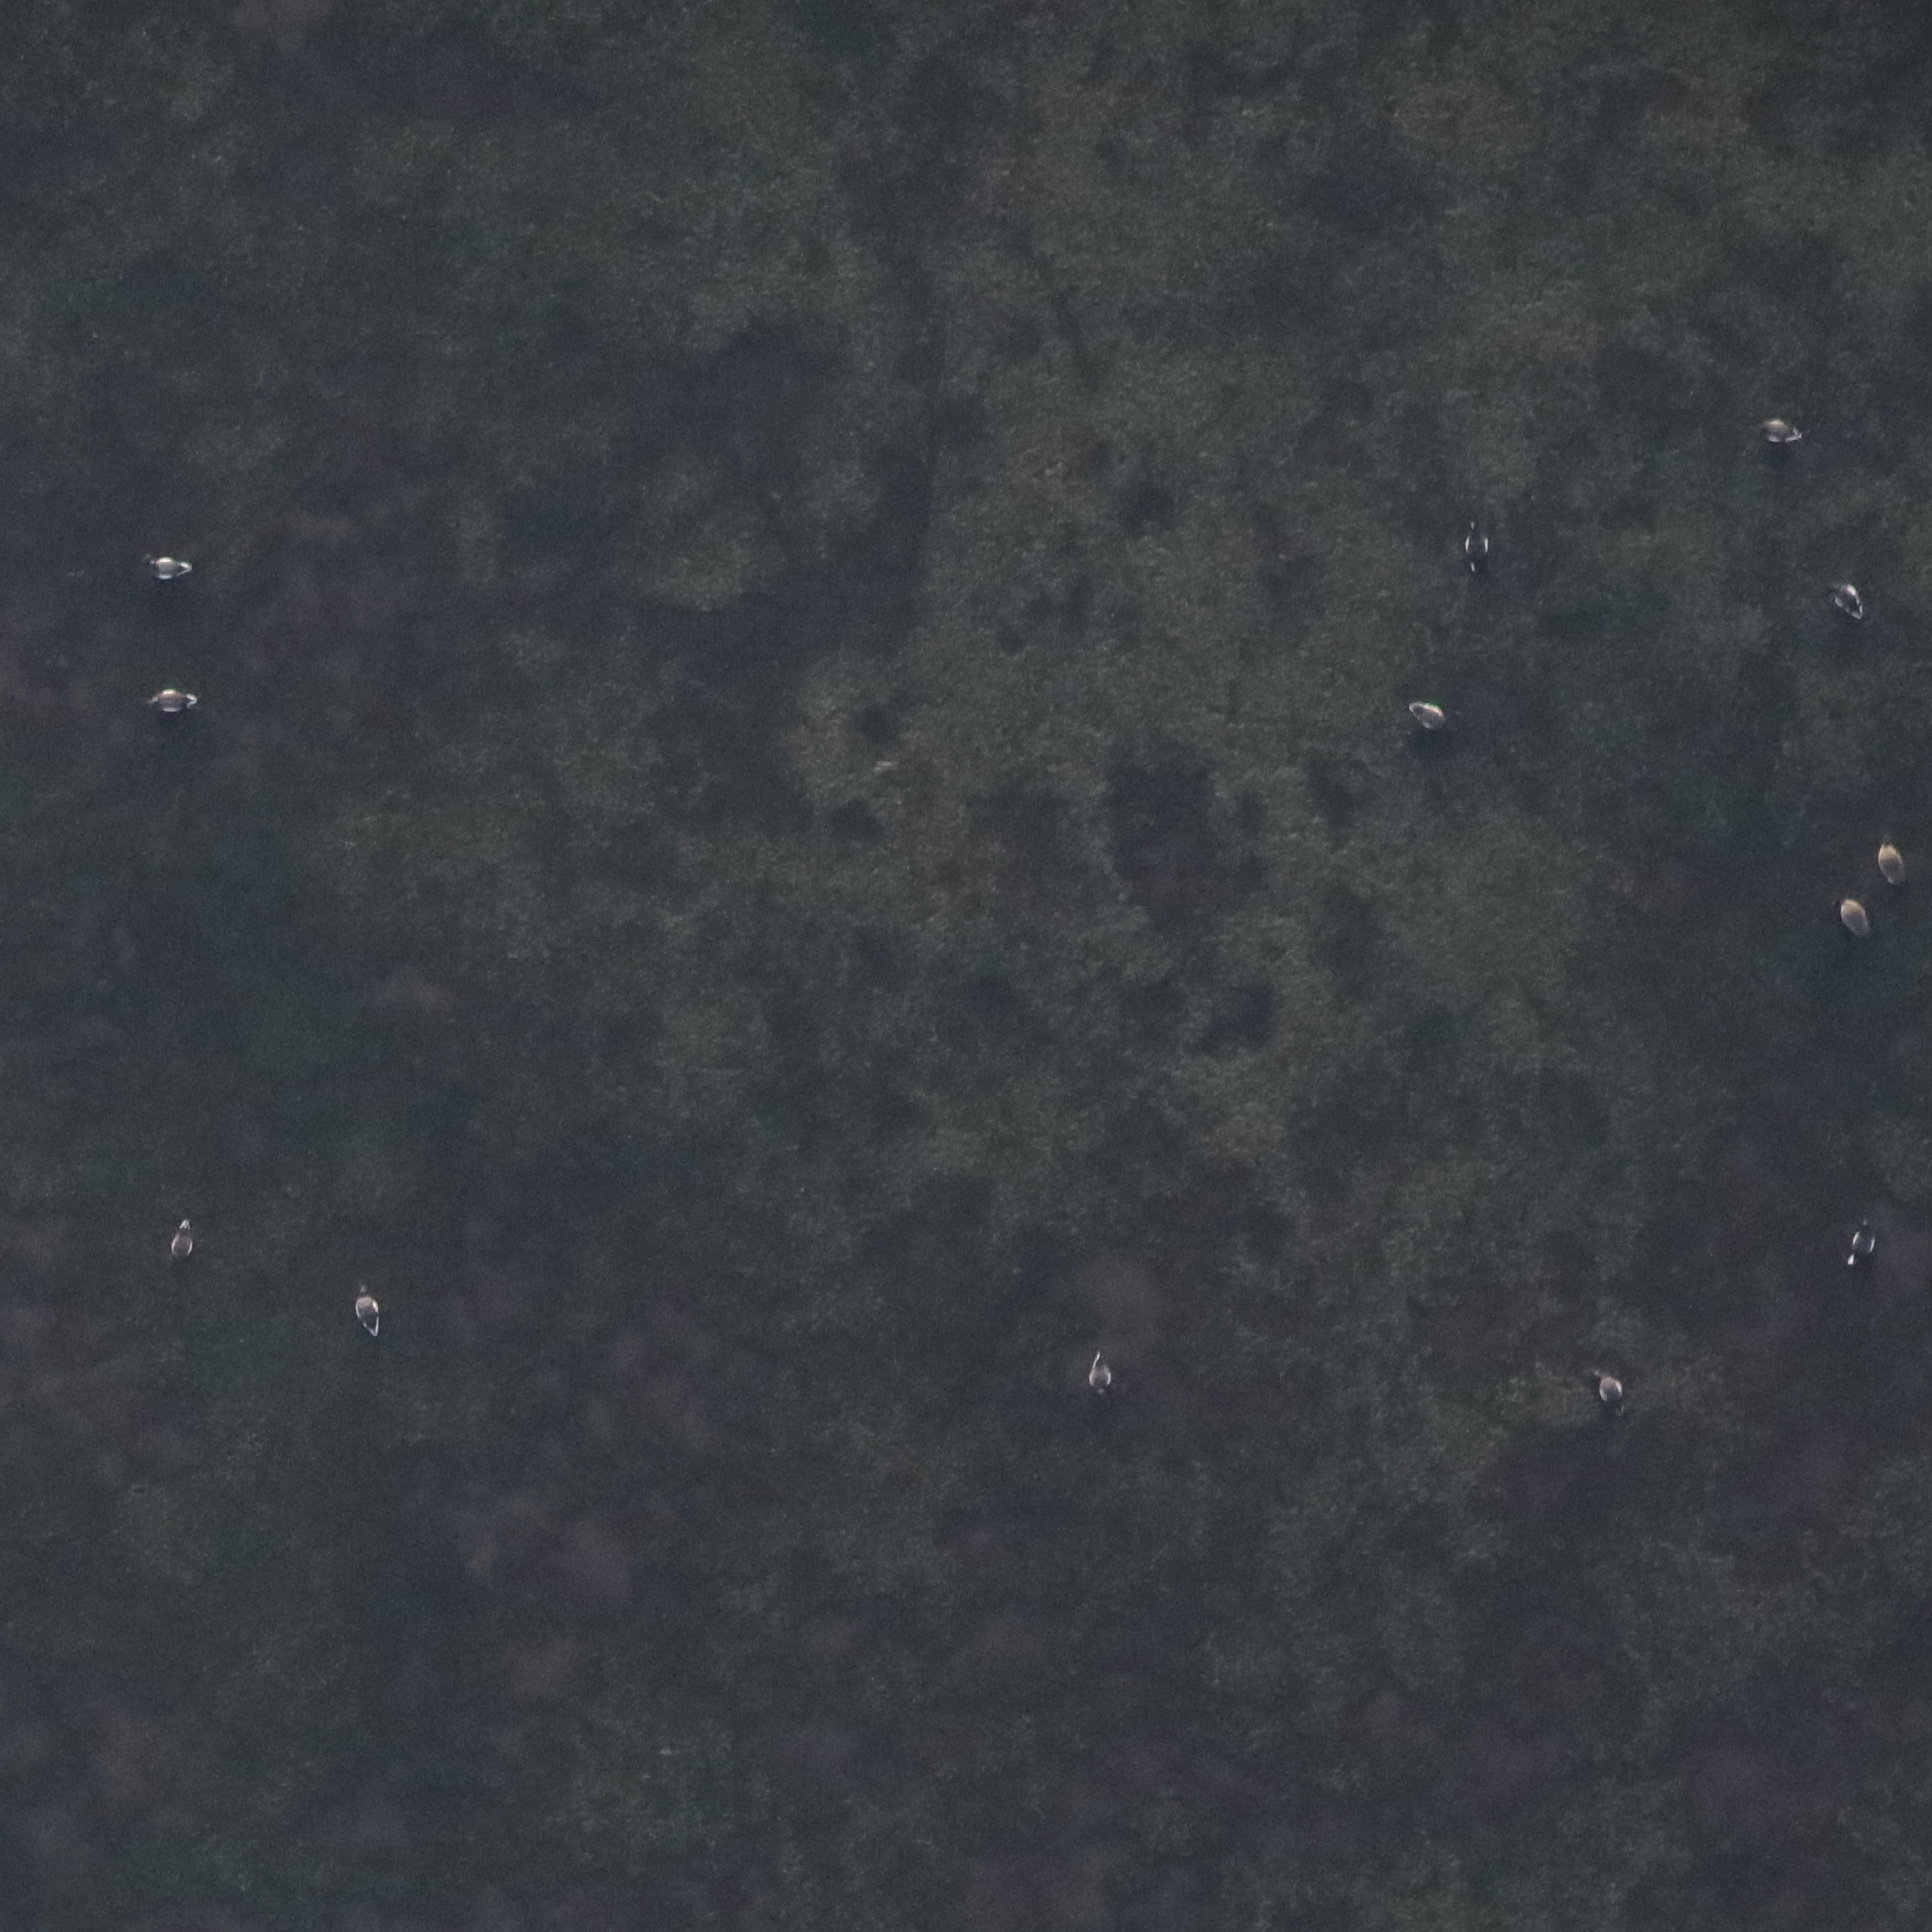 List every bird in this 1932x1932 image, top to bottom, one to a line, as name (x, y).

brant (1780, 431)
brant (1476, 548)
brant (166, 568)
brant (1847, 600)
brant (170, 701)
brant (1430, 716)
Canada goose (1890, 860)
Canada goose (1854, 916)
brant (180, 1243)
brant (1861, 1244)
brant (366, 1311)
brant (1098, 1372)
brant (1610, 1388)